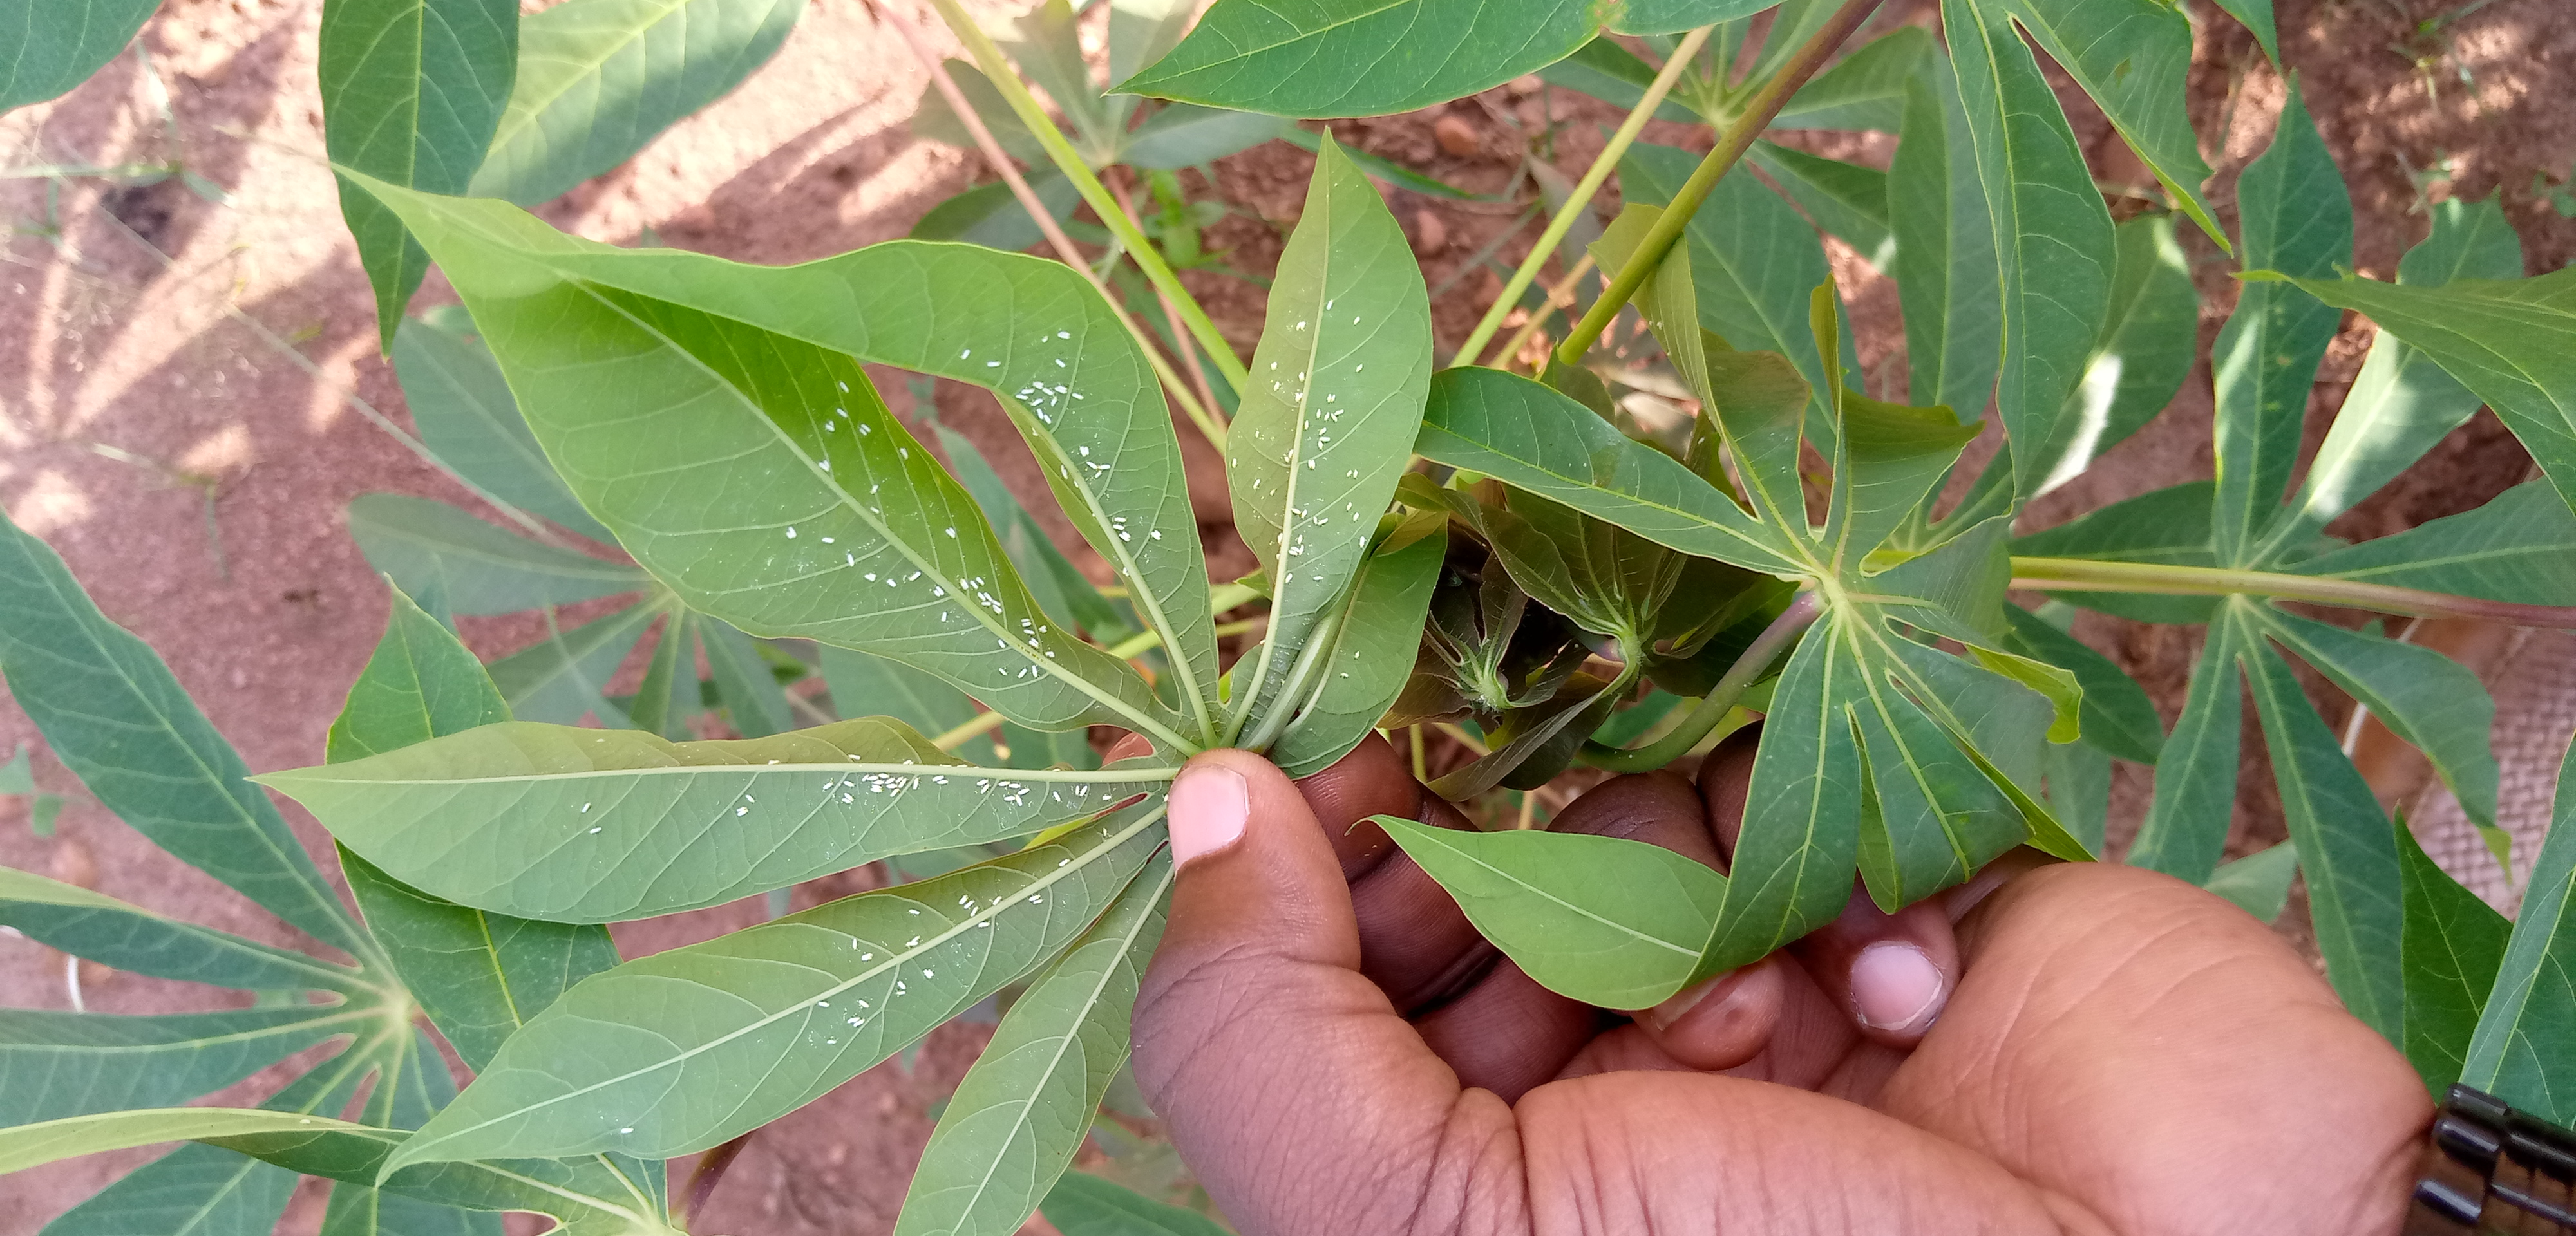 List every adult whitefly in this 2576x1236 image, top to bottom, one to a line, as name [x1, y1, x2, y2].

whitefly [1325, 298, 1334, 311]
whitefly [1352, 314, 1361, 326]
whitefly [1295, 321, 1301, 332]
whitefly [1300, 321, 1306, 330]
whitefly [1059, 330, 1071, 337]
whitefly [1056, 333, 1071, 340]
whitefly [958, 348, 972, 360]
whitefly [1054, 357, 1067, 370]
whitefly [985, 359, 1003, 368]
whitefly [1273, 360, 1278, 370]
whitefly [1354, 362, 1364, 374]
whitefly [1269, 362, 1274, 371]
whitefly [1297, 370, 1307, 383]
whitefly [1295, 370, 1306, 384]
whitefly [1031, 379, 1045, 390]
whitefly [1273, 380, 1281, 393]
whitefly [838, 380, 852, 395]
whitefly [1032, 380, 1044, 390]
whitefly [1054, 385, 1068, 391]
whitefly [1041, 387, 1054, 397]
whitefly [1019, 388, 1036, 395]
whitefly [1054, 388, 1068, 395]
whitefly [1293, 389, 1303, 404]
whitefly [1294, 391, 1305, 404]
whitefly [1070, 392, 1085, 402]
whitefly [1014, 393, 1030, 402]
whitefly [1326, 393, 1332, 404]
whitefly [1331, 393, 1336, 404]
whitefly [1050, 396, 1058, 407]
whitefly [1030, 398, 1045, 408]
whitefly [835, 407, 849, 419]
whitefly [1036, 407, 1043, 420]
whitefly [1315, 407, 1321, 420]
whitefly [1334, 409, 1345, 416]
whitefly [1323, 410, 1331, 422]
whitefly [1331, 412, 1338, 424]
whitefly [1043, 413, 1054, 425]
whitefly [1303, 418, 1310, 432]
whitefly [824, 423, 835, 433]
whitefly [860, 423, 873, 434]
whitefly [1318, 426, 1327, 436]
whitefly [858, 427, 869, 438]
whitefly [1253, 429, 1261, 439]
whitefly [1318, 436, 1332, 443]
whitefly [1317, 439, 1324, 451]
whitefly [1079, 444, 1087, 458]
whitefly [1084, 445, 1091, 456]
whitefly [899, 446, 909, 461]
whitefly [1287, 448, 1294, 458]
whitefly [1231, 456, 1238, 469]
whitefly [1283, 456, 1290, 464]
whitefly [1307, 458, 1311, 470]
whitefly [1311, 458, 1316, 470]
whitefly [823, 459, 832, 469]
whitefly [1084, 461, 1097, 470]
whitefly [817, 462, 829, 473]
whitefly [1097, 463, 1112, 471]
whitefly [1352, 467, 1359, 480]
whitefly [1345, 468, 1353, 478]
whitefly [1061, 469, 1070, 480]
whitefly [1094, 469, 1103, 480]
whitefly [1252, 477, 1261, 491]
whitefly [867, 483, 882, 495]
whitefly [1269, 487, 1276, 497]
whitefly [1345, 500, 1354, 513]
whitefly [869, 505, 882, 516]
whitefly [1290, 507, 1302, 516]
whitefly [1301, 507, 1309, 520]
whitefly [1352, 511, 1361, 523]
whitefly [1312, 514, 1318, 527]
whitefly [1113, 516, 1128, 523]
whitefly [1318, 516, 1329, 527]
whitefly [1113, 523, 1125, 530]
whitefly [788, 525, 799, 539]
whitefly [949, 527, 958, 534]
whitefly [944, 529, 957, 539]
whitefly [1154, 529, 1162, 538]
whitefly [784, 530, 793, 540]
whitefly [1122, 530, 1132, 539]
whitefly [1151, 531, 1162, 541]
whitefly [1276, 531, 1283, 545]
whitefly [1296, 532, 1303, 545]
whitefly [1118, 533, 1130, 543]
whitefly [1357, 535, 1366, 550]
whitefly [820, 536, 837, 545]
whitefly [1299, 543, 1305, 556]
whitefly [1290, 546, 1299, 553]
whitefly [1287, 549, 1299, 557]
whitefly [1274, 552, 1281, 561]
whitefly [846, 553, 856, 568]
whitefly [1122, 566, 1127, 575]
whitefly [909, 570, 922, 582]
whitefly [1285, 572, 1294, 585]
whitefly [868, 572, 877, 578]
whitefly [863, 574, 876, 583]
whitefly [1311, 574, 1324, 582]
whitefly [958, 576, 969, 591]
whitefly [975, 576, 987, 587]
whitefly [885, 577, 898, 588]
whitefly [969, 579, 978, 591]
whitefly [935, 585, 947, 596]
whitefly [932, 588, 940, 597]
whitefly [977, 591, 987, 601]
whitefly [983, 591, 992, 601]
whitefly [990, 599, 1002, 607]
whitefly [979, 599, 991, 608]
whitefly [992, 604, 1004, 615]
whitefly [993, 608, 1001, 617]
whitefly [940, 610, 949, 623]
whitefly [1020, 617, 1032, 623]
whitefly [1021, 621, 1033, 628]
whitefly [1037, 624, 1047, 632]
whitefly [1023, 628, 1036, 636]
whitefly [1041, 628, 1048, 633]
whitefly [1030, 637, 1040, 644]
whitefly [997, 638, 1008, 650]
whitefly [1028, 640, 1039, 649]
whitefly [1354, 649, 1360, 660]
whitefly [1044, 651, 1055, 655]
whitefly [1049, 654, 1056, 657]
whitefly [1031, 663, 1041, 679]
whitefly [998, 666, 1009, 676]
whitefly [1016, 666, 1028, 679]
whitefly [1338, 671, 1350, 680]
whitefly [846, 753, 863, 762]
whitefly [902, 758, 913, 765]
whitefly [878, 773, 891, 779]
whitefly [861, 774, 871, 783]
whitefly [932, 774, 946, 783]
whitefly [867, 775, 880, 782]
whitefly [895, 775, 905, 784]
whitefly [911, 776, 922, 791]
whitefly [884, 776, 896, 786]
whitefly [898, 776, 909, 790]
whitefly [976, 778, 990, 788]
whitefly [841, 779, 857, 789]
whitefly [936, 779, 951, 787]
whitefly [871, 780, 885, 785]
whitefly [997, 780, 1011, 789]
whitefly [821, 780, 835, 792]
whitefly [1008, 782, 1023, 790]
whitefly [886, 783, 900, 790]
whitefly [979, 783, 991, 796]
whitefly [1074, 783, 1079, 797]
whitefly [869, 784, 884, 789]
whitefly [1079, 784, 1088, 798]
whitefly [1017, 787, 1031, 797]
whitefly [889, 787, 900, 799]
whitefly [868, 788, 884, 794]
whitefly [1051, 789, 1064, 804]
whitefly [843, 792, 856, 803]
whitefly [1162, 792, 1170, 805]
whitefly [744, 793, 757, 805]
whitefly [1015, 793, 1025, 808]
whitefly [1100, 793, 1115, 803]
whitefly [1002, 794, 1016, 803]
whitefly [840, 797, 853, 805]
whitefly [578, 801, 596, 816]
whitefly [735, 805, 748, 814]
whitefly [737, 809, 750, 819]
whitefly [586, 825, 605, 837]
whitefly [1101, 826, 1110, 838]
whitefly [1057, 857, 1071, 868]
whitefly [958, 893, 970, 906]
whitefly [1028, 893, 1042, 903]
whitefly [990, 895, 1003, 908]
whitefly [963, 898, 976, 911]
whitefly [1032, 898, 1045, 905]
whitefly [969, 905, 981, 918]
whitefly [905, 907, 921, 917]
whitefly [976, 921, 992, 929]
whitefly [909, 934, 922, 942]
whitefly [850, 935, 860, 951]
whitefly [904, 940, 920, 948]
whitefly [862, 952, 875, 959]
whitefly [860, 955, 873, 963]
whitefly [922, 967, 934, 980]
whitefly [927, 968, 936, 978]
whitefly [895, 979, 908, 991]
whitefly [893, 989, 908, 997]
whitefly [857, 998, 870, 1009]
whitefly [815, 1000, 831, 1009]
whitefly [846, 1015, 862, 1025]
whitefly [853, 1018, 867, 1029]
whitefly [826, 1037, 838, 1047]
whitefly [619, 1125, 637, 1137]